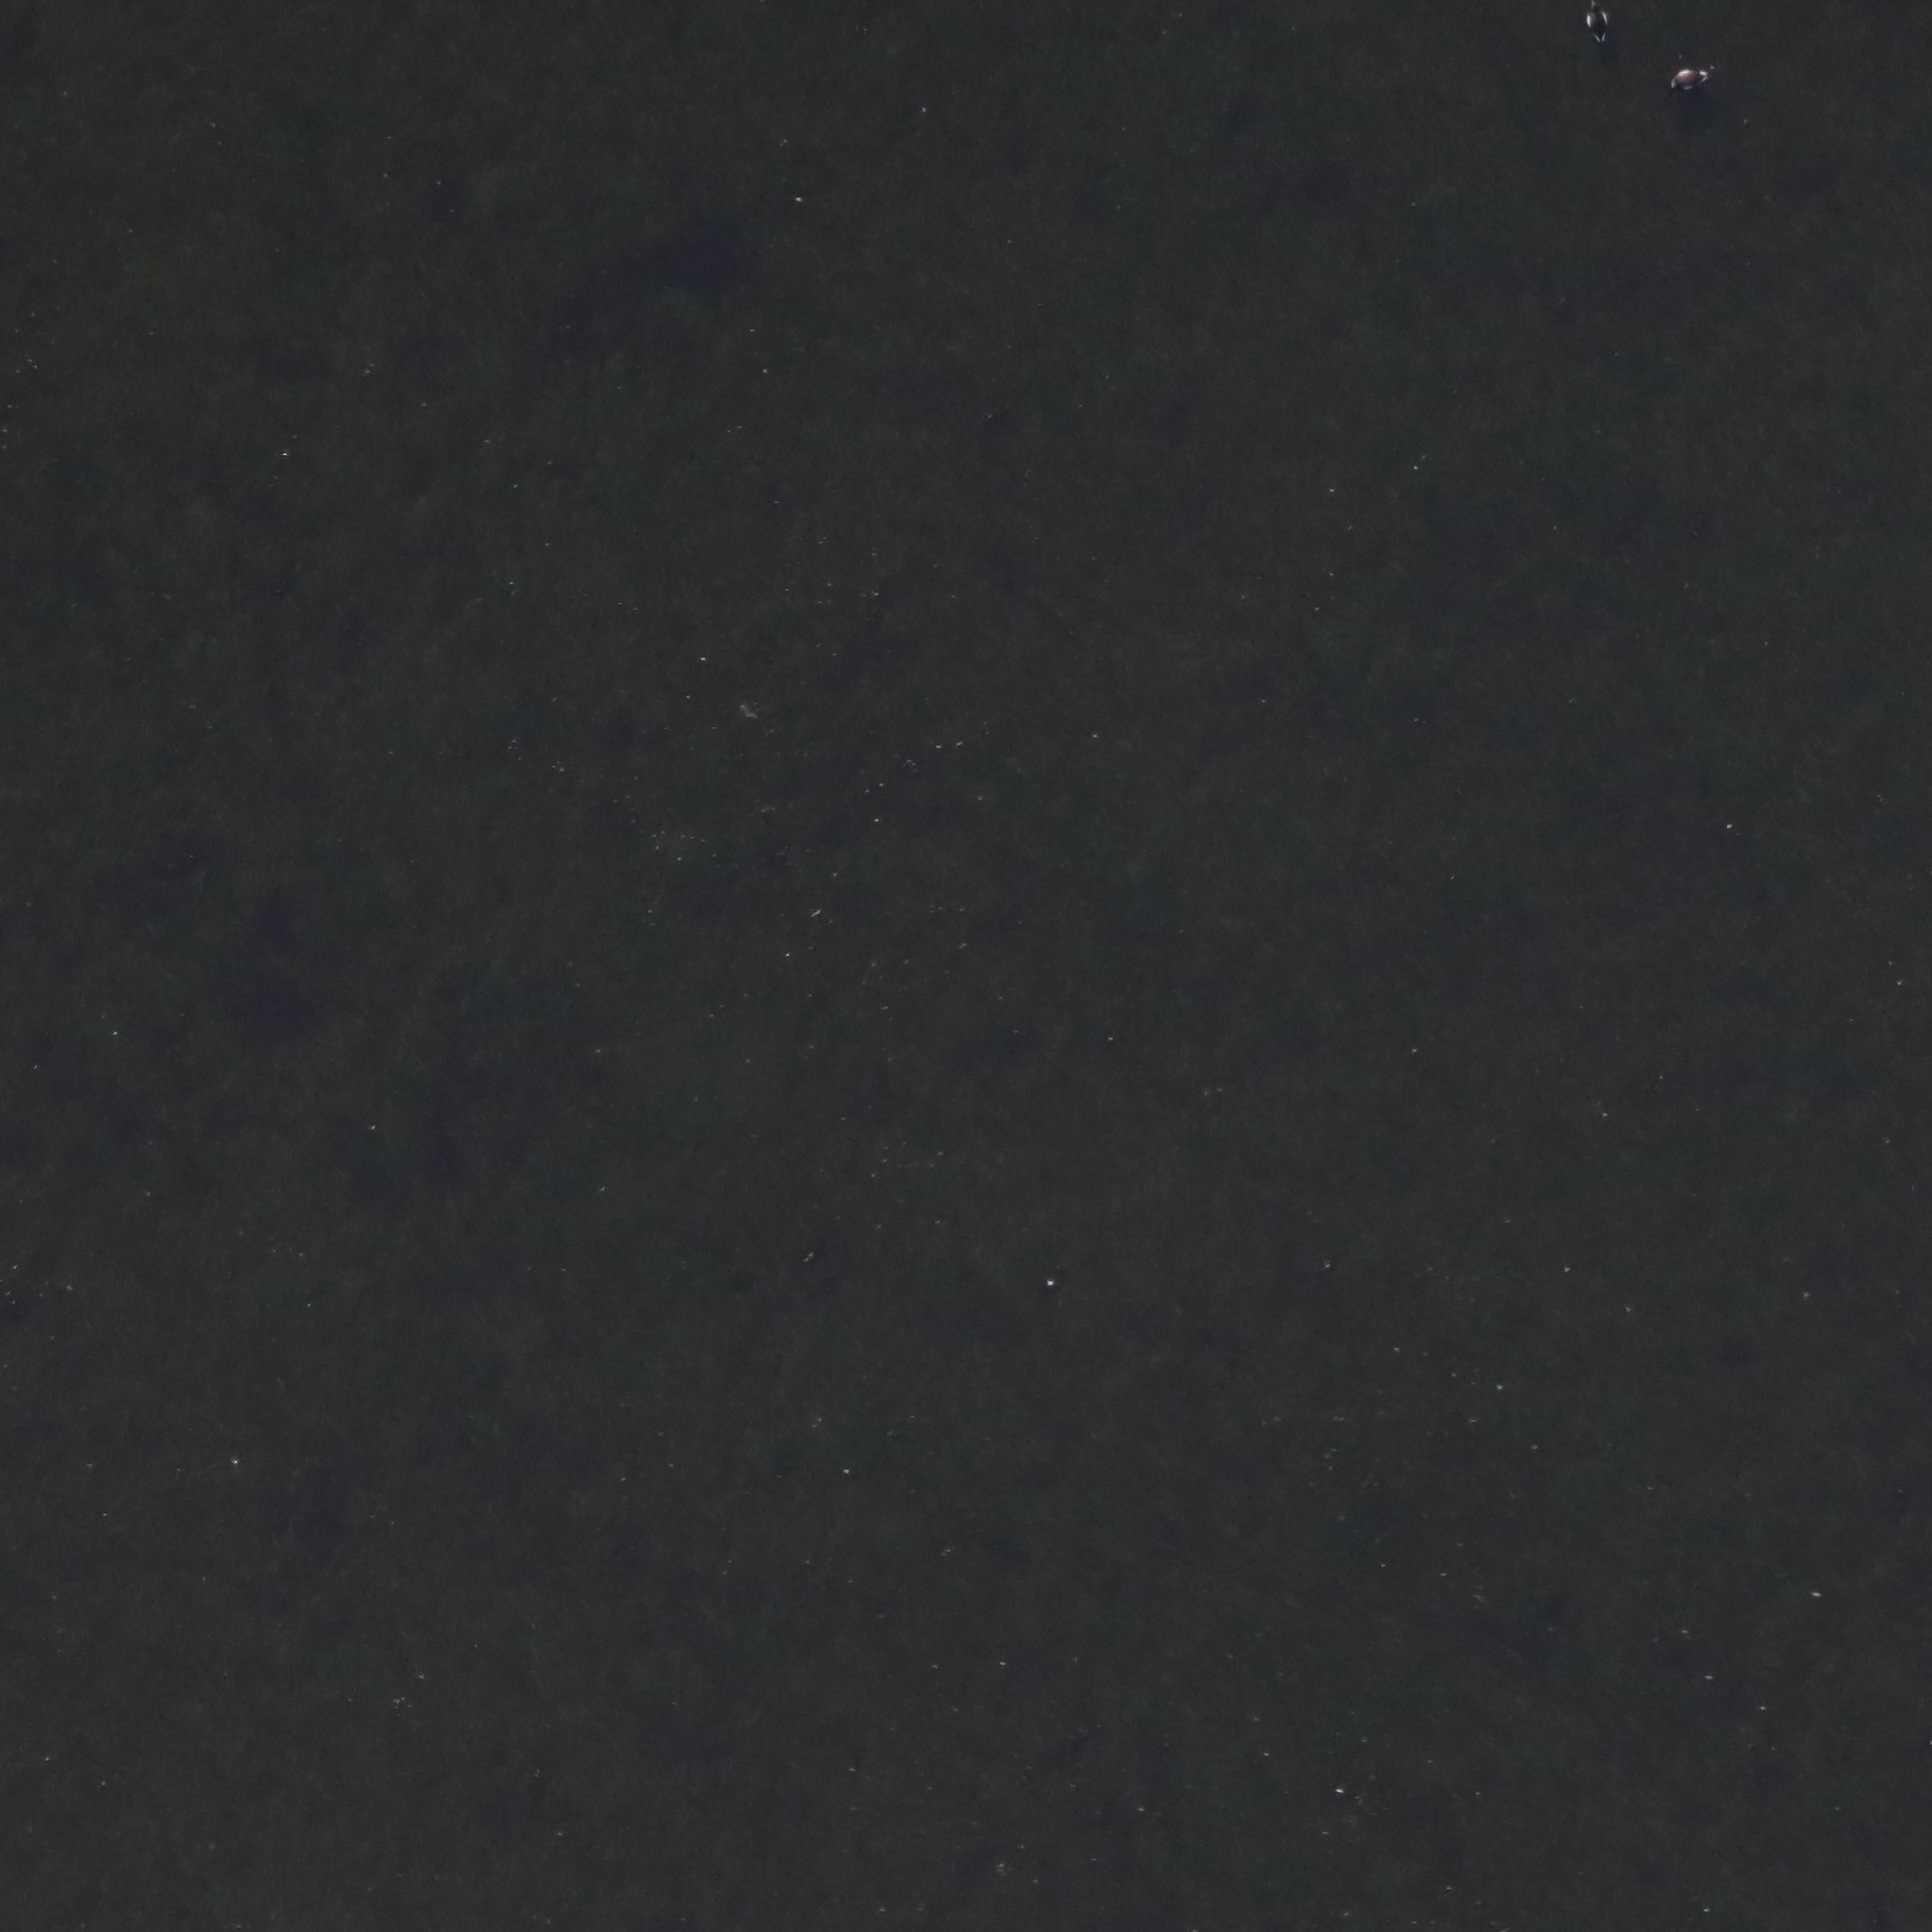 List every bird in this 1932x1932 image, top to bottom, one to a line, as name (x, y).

brant (1599, 25)
brant (1690, 78)